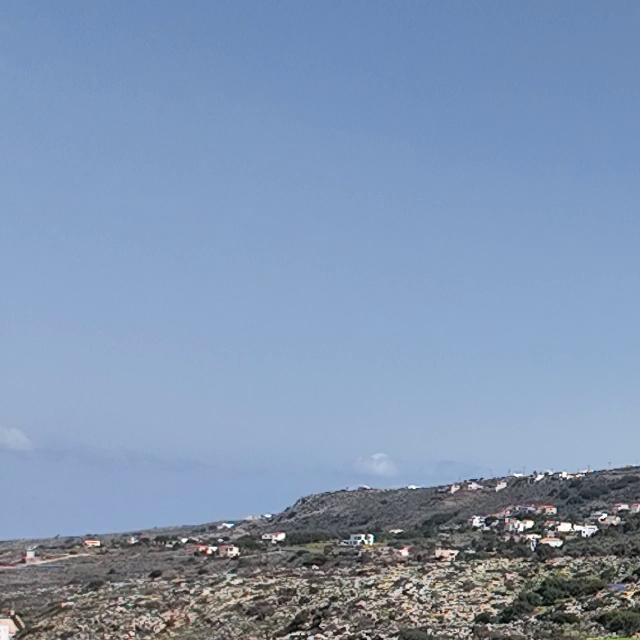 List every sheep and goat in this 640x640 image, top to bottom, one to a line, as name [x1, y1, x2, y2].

None